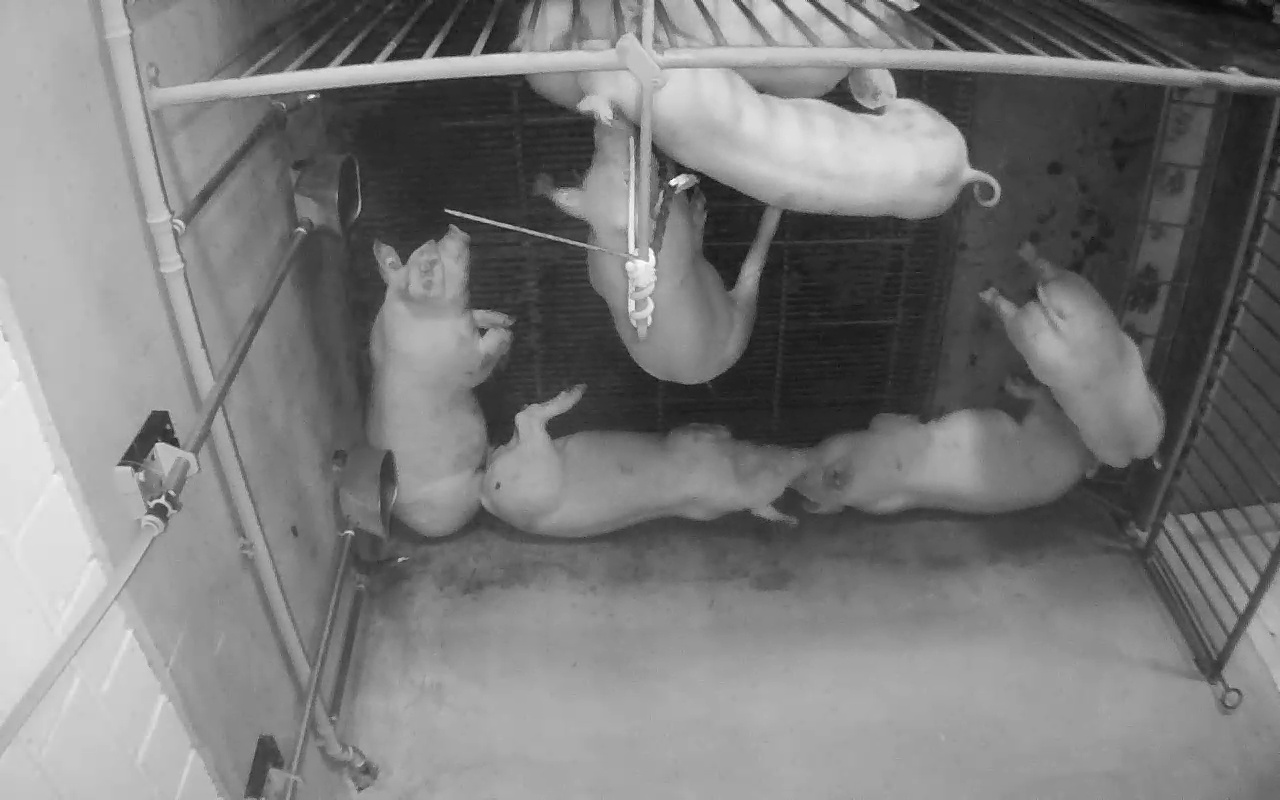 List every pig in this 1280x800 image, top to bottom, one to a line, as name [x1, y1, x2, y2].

pig [509, 2, 937, 116]
pig [573, 3, 1000, 221]
pig [545, 115, 783, 391]
pig [366, 226, 515, 542]
pig [980, 242, 1165, 472]
pig [787, 373, 1099, 519]
pig [479, 383, 811, 544]